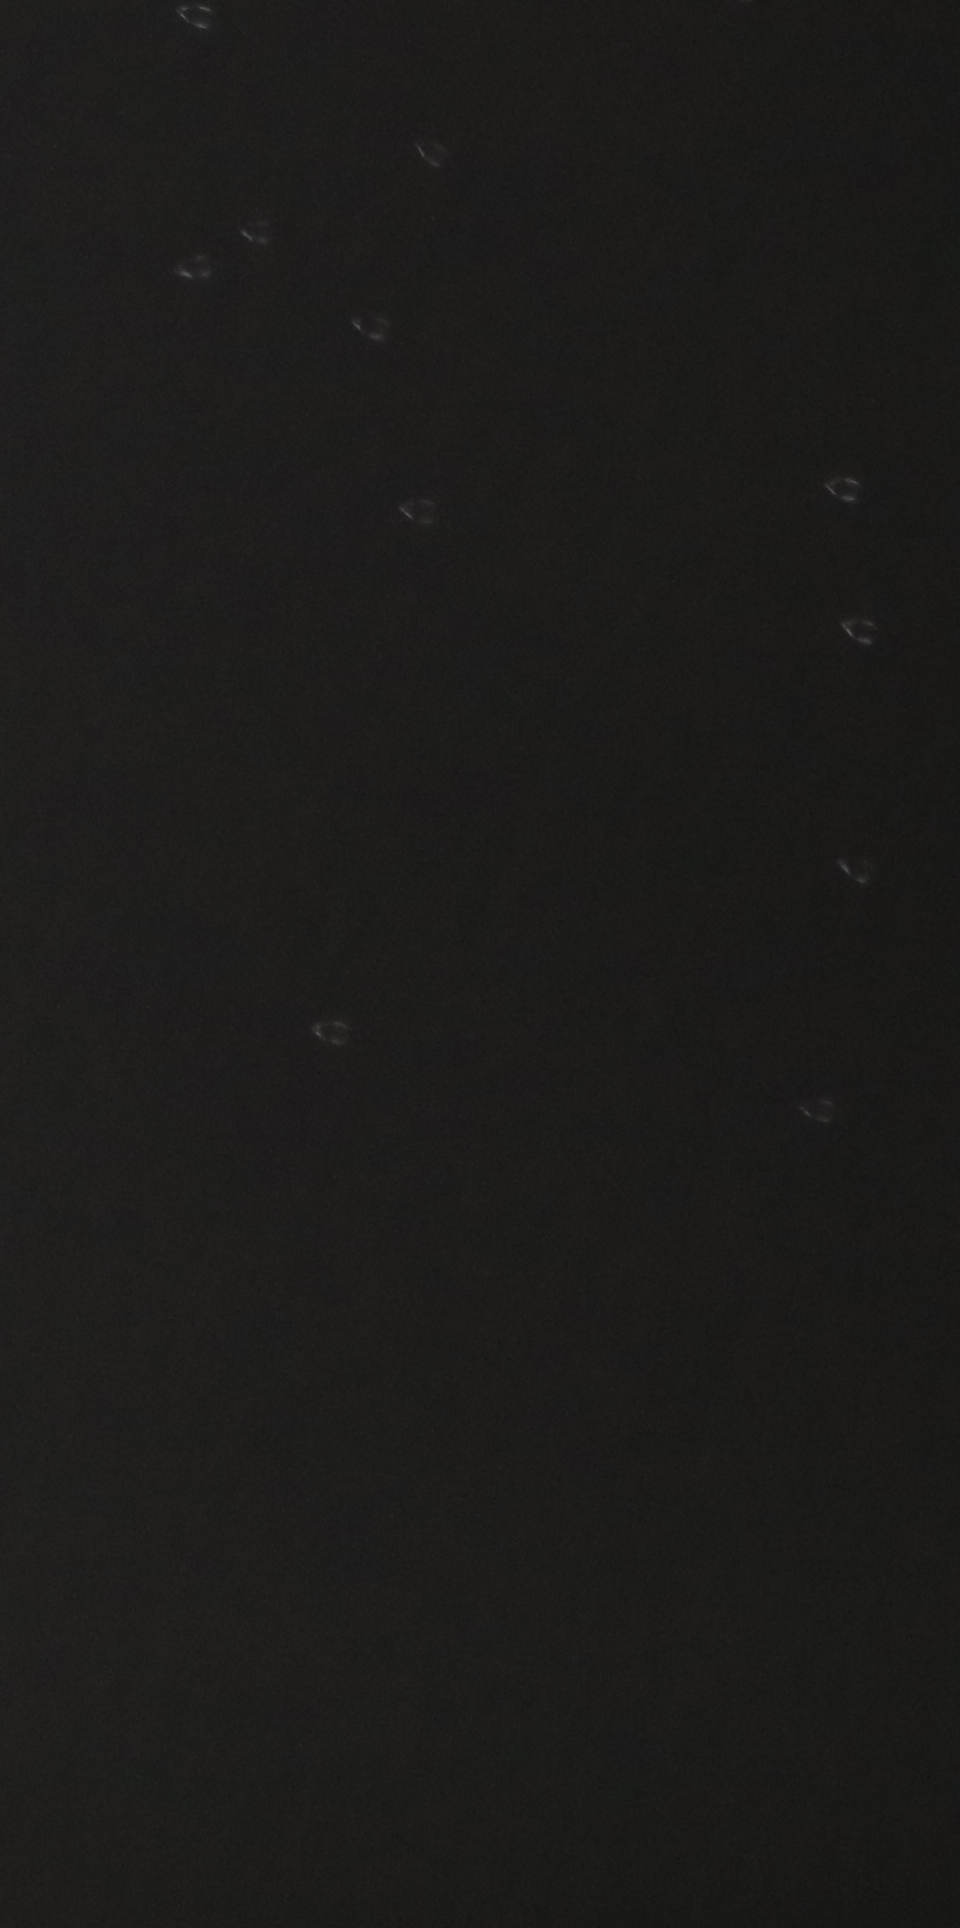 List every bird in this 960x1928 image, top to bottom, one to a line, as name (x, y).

brant (196, 11)
brant (431, 145)
brant (251, 228)
brant (195, 264)
brant (377, 323)
brant (844, 489)
brant (418, 514)
brant (858, 628)
brant (858, 870)
brant (330, 1025)
brant (819, 1109)